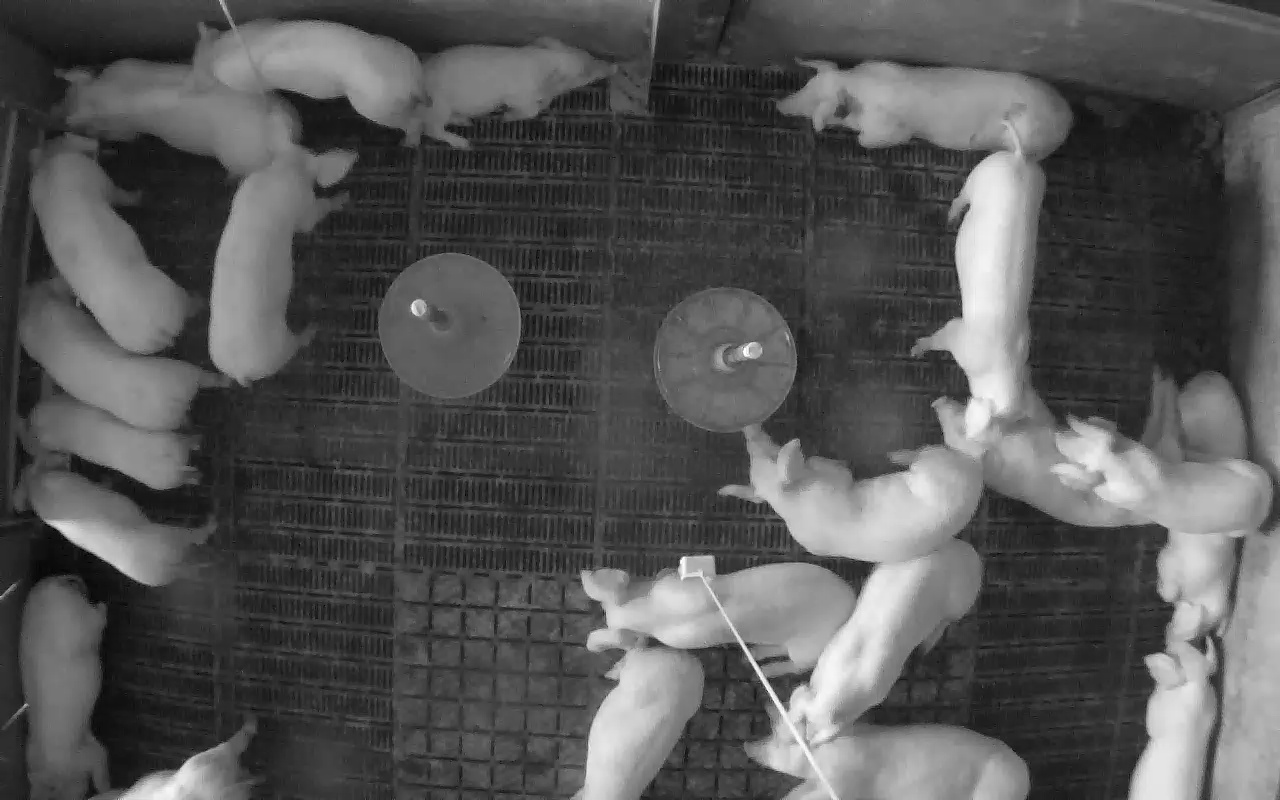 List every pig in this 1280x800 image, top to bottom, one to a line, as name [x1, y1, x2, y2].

pig [179, 14, 433, 150]
pig [411, 34, 620, 152]
pig [47, 55, 305, 185]
pig [774, 55, 1075, 163]
pig [207, 104, 362, 389]
pig [910, 118, 1052, 440]
pig [28, 132, 212, 357]
pig [17, 276, 232, 433]
pig [927, 365, 1185, 530]
pig [1155, 371, 1250, 644]
pig [17, 392, 204, 492]
pig [1049, 413, 1274, 539]
pig [717, 423, 985, 564]
pig [10, 452, 220, 587]
pig [788, 539, 984, 749]
pig [578, 561, 857, 683]
pig [17, 573, 113, 797]
pig [1123, 622, 1220, 797]
pig [569, 637, 705, 799]
pig [742, 699, 1032, 797]
pig [87, 711, 270, 798]